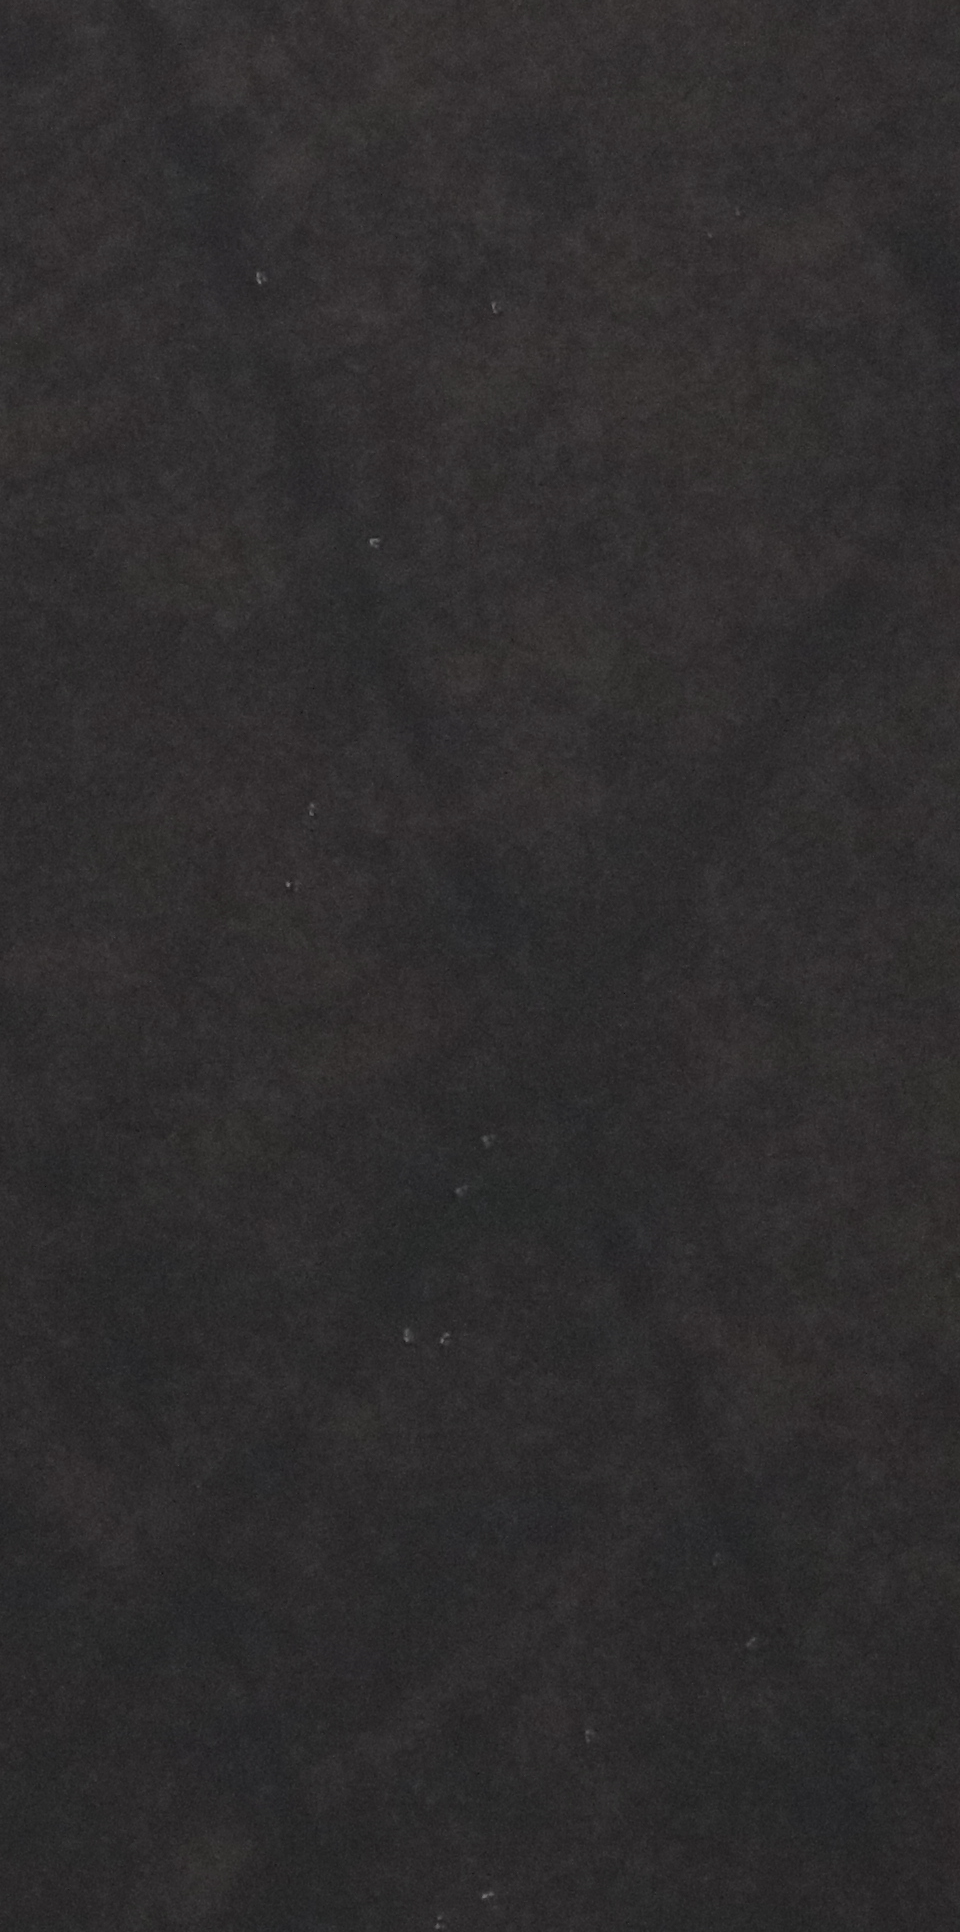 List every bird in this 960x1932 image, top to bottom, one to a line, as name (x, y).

brant (265, 275)
brant (502, 305)
brant (381, 542)
brant (307, 815)
brant (294, 886)
brant (491, 1140)
brant (454, 1196)
brant (410, 1337)
brant (450, 1341)
brant (717, 1559)
brant (756, 1644)
brant (588, 1738)
brant (487, 1898)
brant (440, 1921)